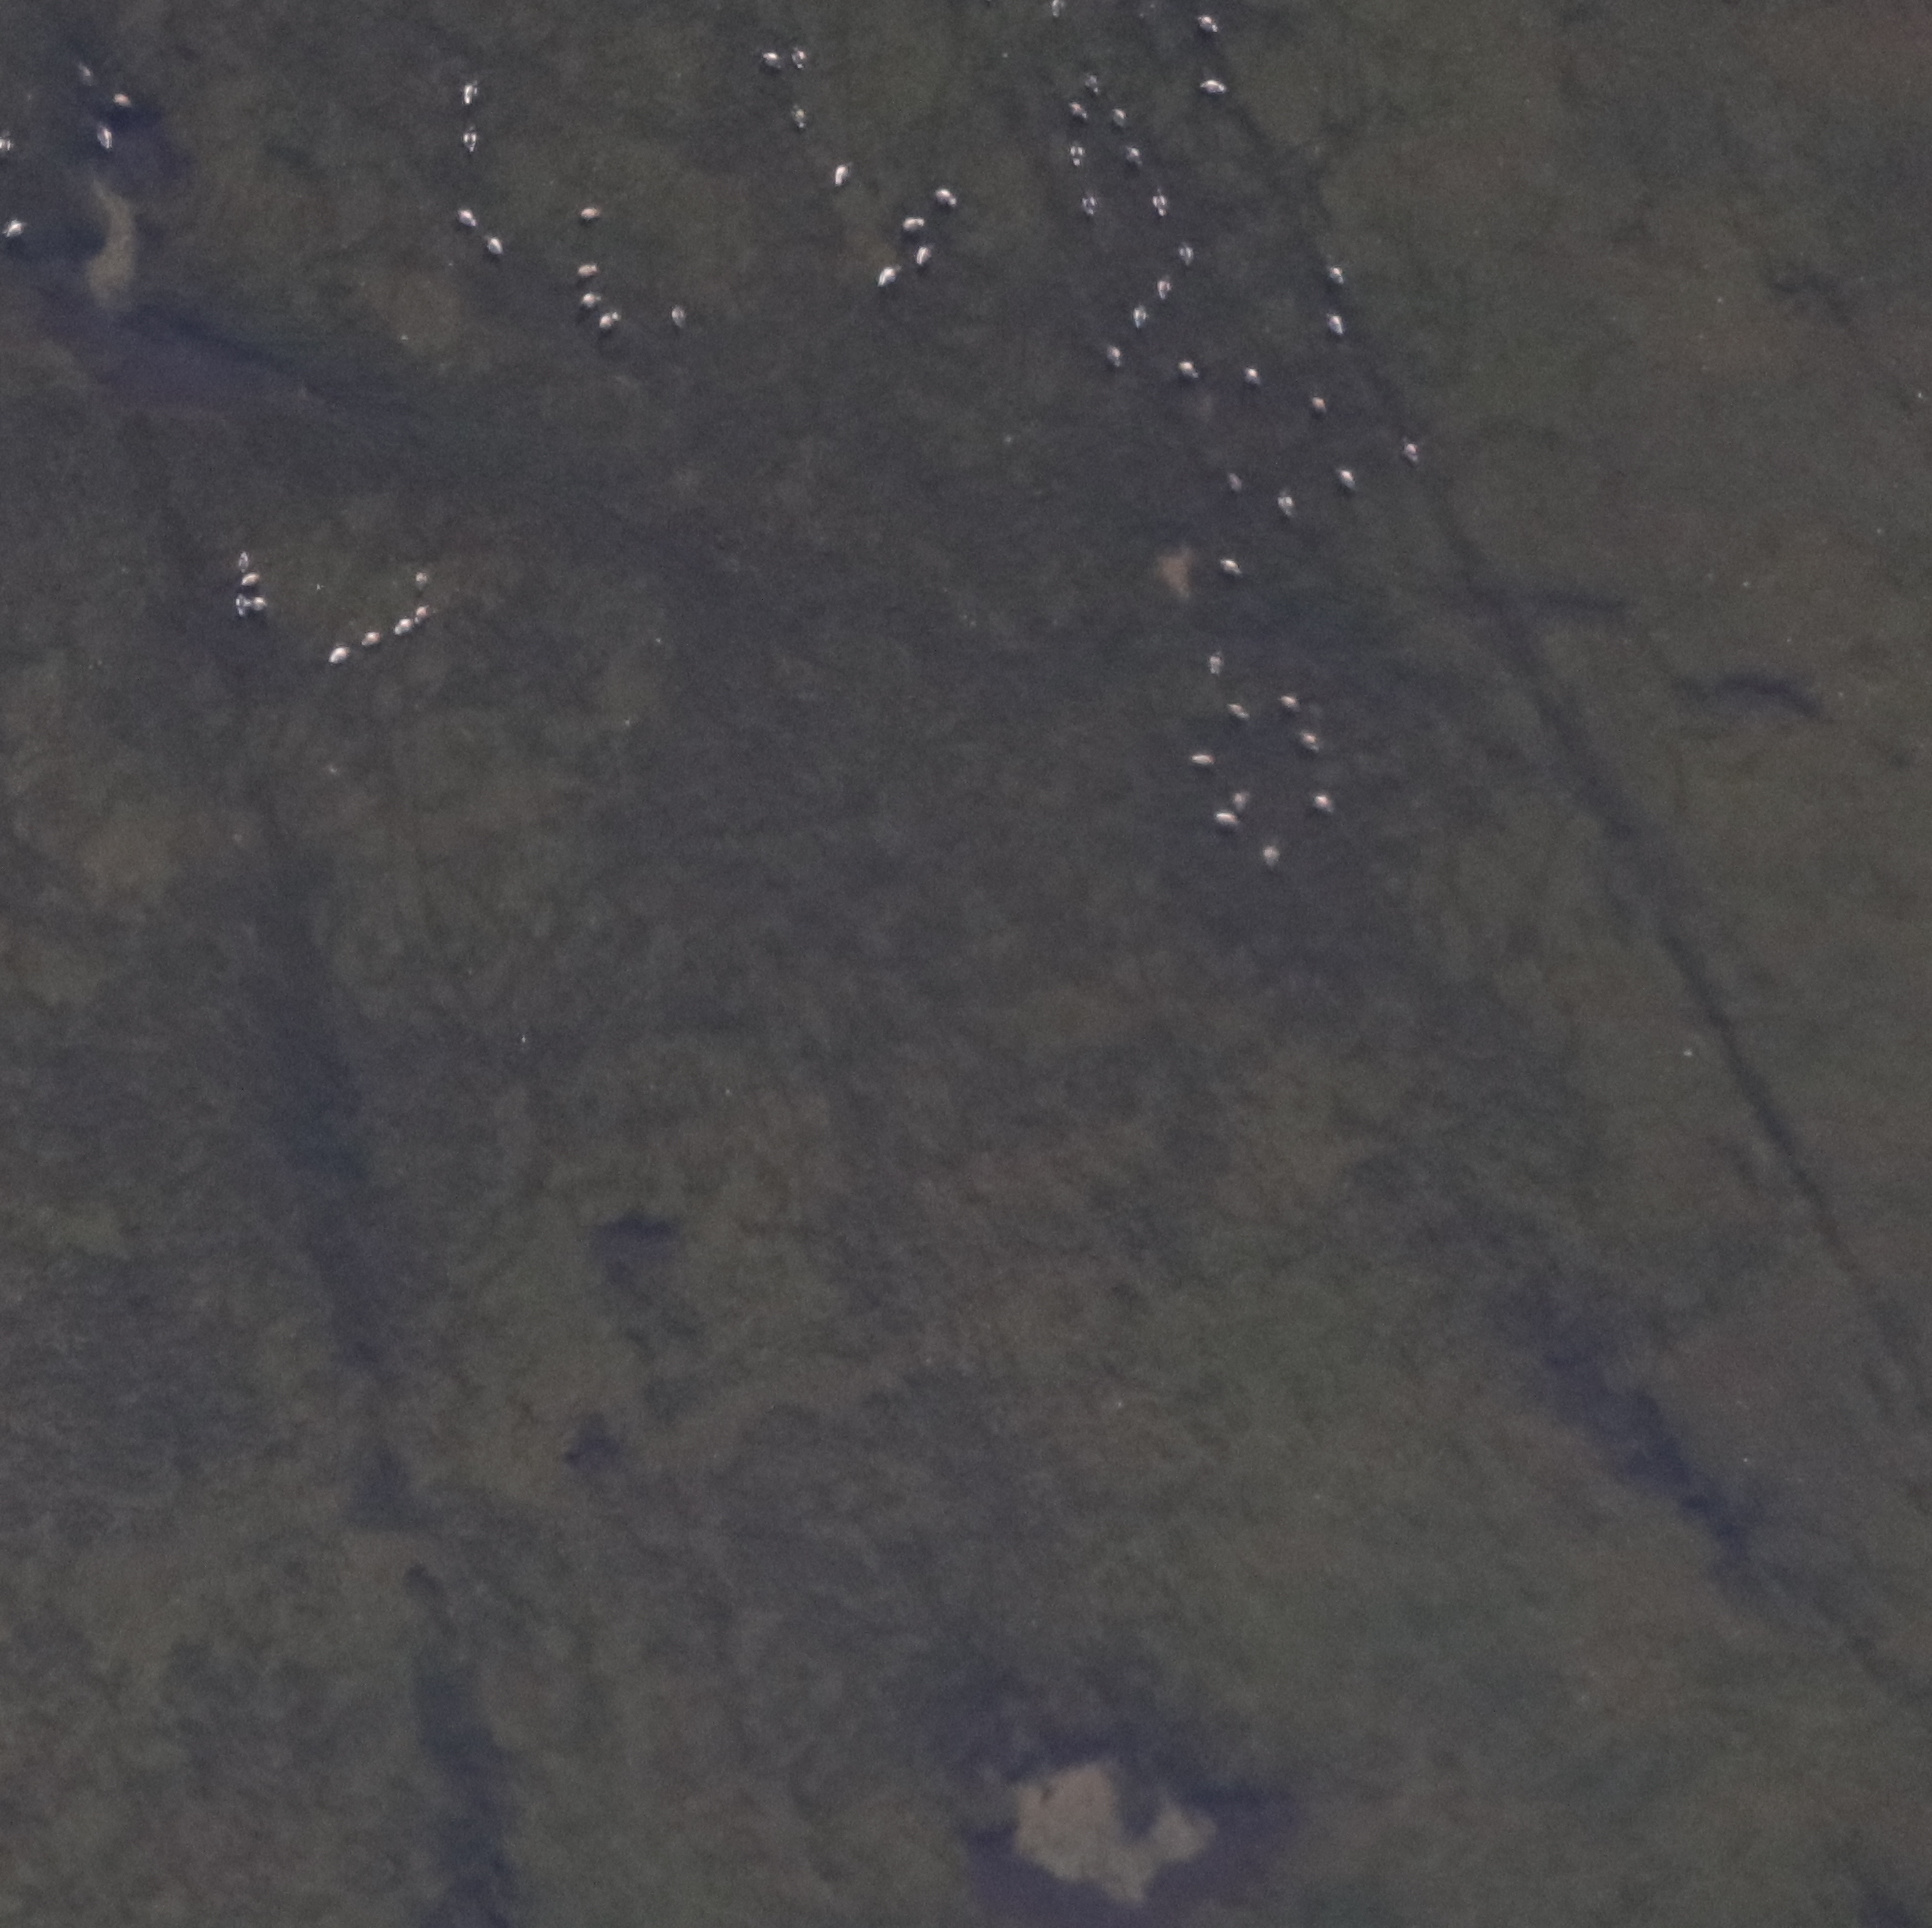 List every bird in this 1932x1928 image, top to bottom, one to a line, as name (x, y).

brant (1054, 9)
brant (1206, 21)
brant (806, 53)
brant (771, 60)
brant (88, 72)
brant (1213, 79)
brant (1094, 87)
brant (474, 101)
brant (122, 105)
brant (799, 111)
brant (1079, 116)
brant (1111, 125)
brant (110, 135)
brant (467, 140)
brant (1136, 157)
brant (1078, 163)
brant (848, 176)
brant (953, 194)
brant (1096, 203)
brant (1162, 203)
brant (585, 206)
brant (475, 219)
brant (923, 223)
brant (10, 230)
brant (505, 249)
brant (1187, 254)
brant (924, 259)
brant (1339, 266)
brant (585, 273)
brant (899, 277)
brant (1171, 288)
brant (594, 295)
brant (683, 317)
brant (1139, 317)
brant (612, 319)
brant (1332, 322)
brant (1118, 350)
brant (1194, 372)
brant (1247, 379)
brant (1321, 402)
brant (1420, 439)
brant (1347, 472)
brant (1237, 486)
brant (1288, 494)
brant (243, 559)
brant (1232, 569)
brant (423, 572)
brant (250, 578)
brant (272, 605)
brant (242, 606)
brant (432, 614)
brant (408, 625)
brant (369, 635)
brant (339, 653)
brant (1216, 663)
brant (1292, 708)
brant (1234, 711)
brant (1313, 741)
brant (1200, 752)
brant (1321, 797)
brant (1244, 803)
brant (1226, 827)
brant (1273, 857)